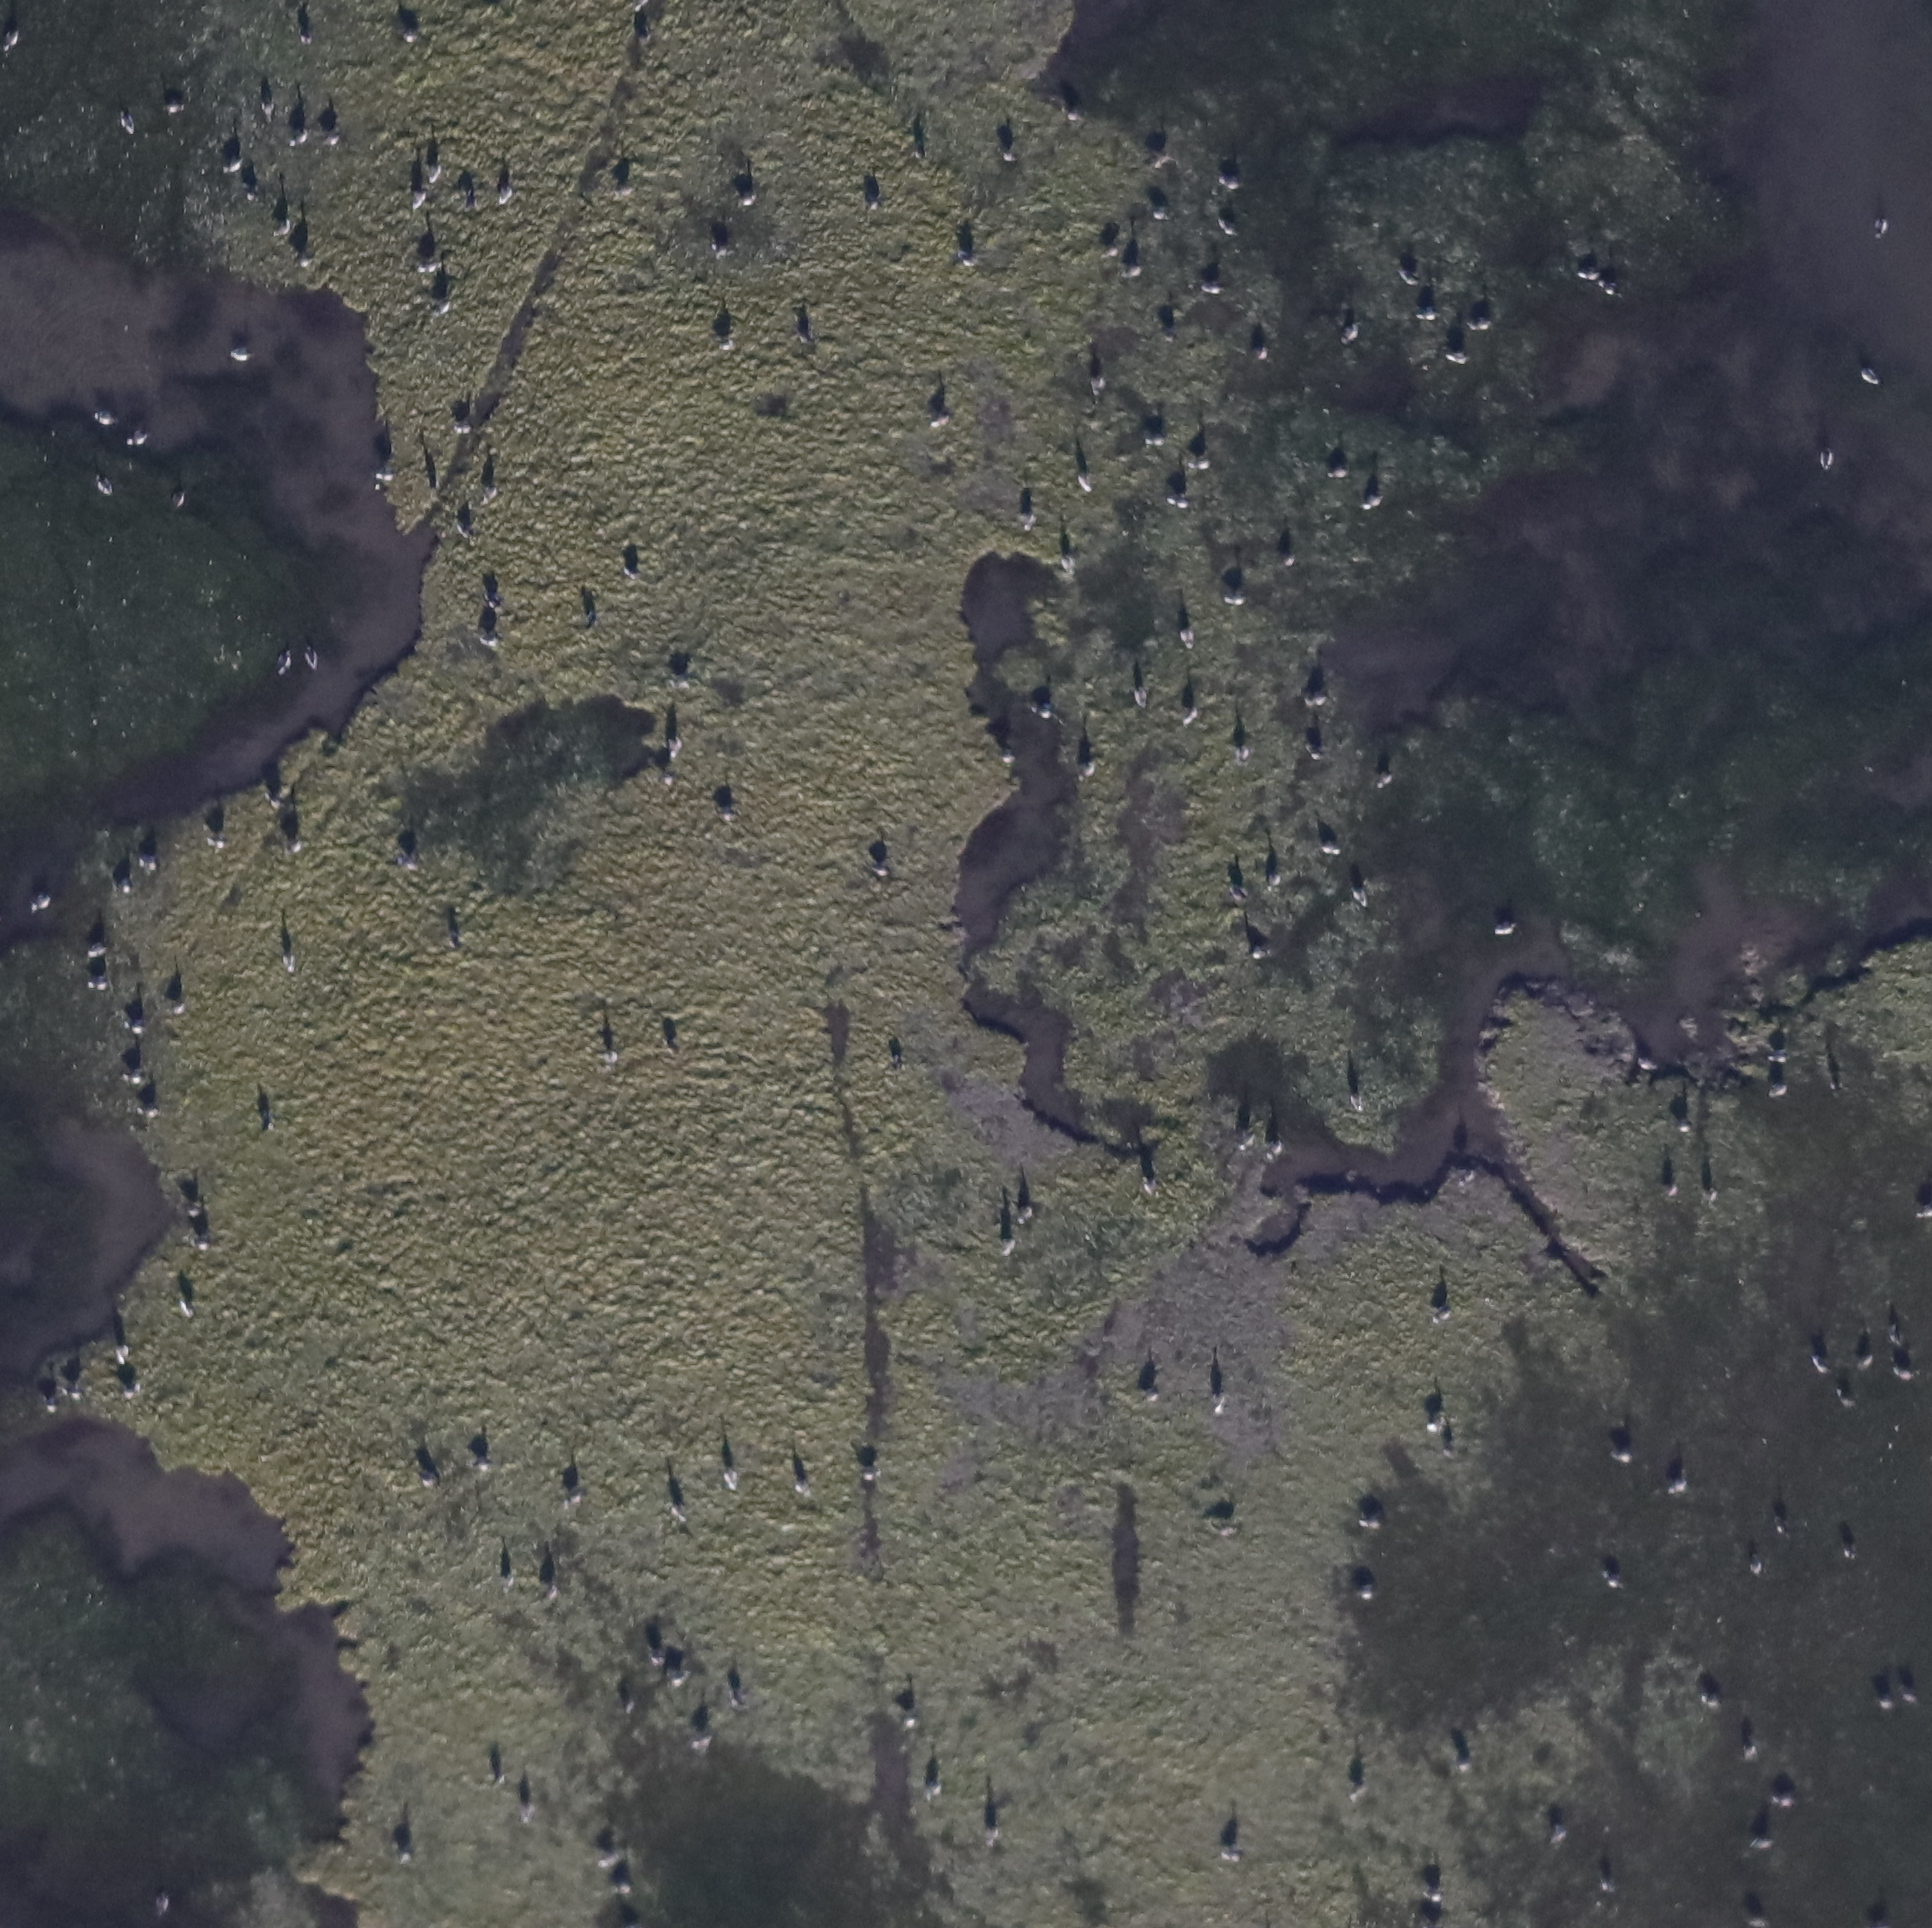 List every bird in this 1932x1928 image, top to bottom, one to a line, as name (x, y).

brant (644, 5)
brant (298, 24)
brant (15, 28)
brant (413, 38)
brant (263, 104)
brant (175, 105)
brant (1078, 109)
brant (127, 119)
brant (299, 137)
brant (334, 142)
brant (1012, 146)
brant (923, 161)
brant (234, 165)
brant (1168, 167)
brant (435, 174)
brant (1235, 178)
brant (623, 190)
brant (257, 195)
brant (501, 196)
brant (414, 197)
brant (747, 200)
brant (871, 202)
brant (469, 204)
brant (1156, 214)
brant (1226, 223)
brant (1887, 229)
brant (279, 232)
brant (1114, 248)
brant (726, 249)
brant (429, 253)
brant (971, 260)
brant (309, 265)
brant (1144, 265)
brant (1219, 277)
brant (1409, 277)
brant (1589, 279)
brant (1620, 293)
brant (440, 307)
brant (1484, 317)
brant (1426, 318)
brant (1172, 325)
brant (1356, 325)
brant (733, 340)
brant (812, 340)
brant (1259, 342)
brant (1456, 346)
brant (249, 352)
brant (1872, 372)
brant (1099, 388)
brant (99, 415)
brant (941, 428)
brant (464, 429)
brant (1167, 436)
brant (135, 441)
brant (1829, 456)
brant (1205, 461)
brant (1339, 468)
brant (386, 470)
brant (1089, 473)
brant (421, 484)
brant (1182, 488)
brant (112, 491)
brant (1381, 493)
brant (489, 499)
brant (177, 502)
brant (1029, 523)
brant (466, 532)
brant (1300, 545)
brant (1072, 569)
brant (635, 570)
brant (1249, 588)
brant (501, 604)
brant (593, 605)
brant (1196, 630)
brant (487, 644)
brant (319, 649)
brant (276, 657)
brant (680, 683)
brant (1141, 692)
brant (1049, 701)
brant (1318, 701)
brant (1185, 709)
brant (1318, 738)
brant (668, 753)
brant (1006, 754)
brant (1092, 754)
brant (1243, 754)
brant (1383, 779)
brant (291, 798)
brant (732, 810)
brant (228, 836)
brant (1336, 837)
brant (298, 841)
brant (152, 858)
brant (408, 859)
brant (898, 870)
brant (1264, 870)
brant (128, 874)
brant (1358, 891)
brant (1234, 899)
brant (41, 903)
brant (1490, 926)
brant (454, 946)
brant (1261, 949)
brant (99, 950)
brant (290, 961)
brant (101, 982)
brant (173, 1013)
brant (137, 1030)
brant (658, 1048)
brant (596, 1060)
brant (896, 1060)
brant (1647, 1060)
brant (1781, 1061)
brant (129, 1068)
brant (1836, 1088)
brant (1776, 1094)
brant (1361, 1095)
brant (148, 1103)
brant (1687, 1126)
brant (264, 1130)
brant (1247, 1147)
brant (1277, 1161)
brant (1474, 1178)
brant (1150, 1179)
brant (1676, 1183)
brant (1710, 1200)
brant (199, 1208)
brant (1929, 1214)
brant (1028, 1216)
brant (1008, 1252)
brant (199, 1253)
brant (183, 1295)
brant (1443, 1311)
brant (1883, 1337)
brant (123, 1349)
brant (1863, 1358)
brant (1898, 1368)
brant (1815, 1370)
brant (1214, 1389)
brant (1148, 1391)
brant (83, 1399)
brant (131, 1399)
brant (53, 1405)
brant (1839, 1405)
brant (1438, 1429)
brant (1620, 1449)
brant (1449, 1456)
brant (475, 1464)
brant (875, 1468)
brant (733, 1476)
brant (430, 1488)
brant (1686, 1492)
brant (805, 1493)
brant (576, 1508)
brant (681, 1521)
brant (1369, 1521)
brant (1218, 1526)
brant (1790, 1526)
brant (1855, 1555)
brant (1745, 1565)
brant (1369, 1575)
brant (508, 1578)
brant (1617, 1582)
brant (554, 1586)
brant (651, 1650)
brant (675, 1681)
brant (1704, 1695)
brant (1874, 1702)
brant (738, 1704)
brant (1906, 1704)
brant (634, 1706)
brant (912, 1718)
brant (1748, 1745)
brant (698, 1748)
brant (1456, 1760)
brant (498, 1775)
brant (1363, 1792)
brant (1782, 1792)
brant (945, 1793)
brant (535, 1820)
brant (1558, 1832)
brant (1755, 1832)
brant (993, 1833)
brant (403, 1853)
brant (1240, 1853)
brant (603, 1860)
brant (623, 1886)
brant (1605, 1887)
brant (1445, 1889)
brant (168, 1907)